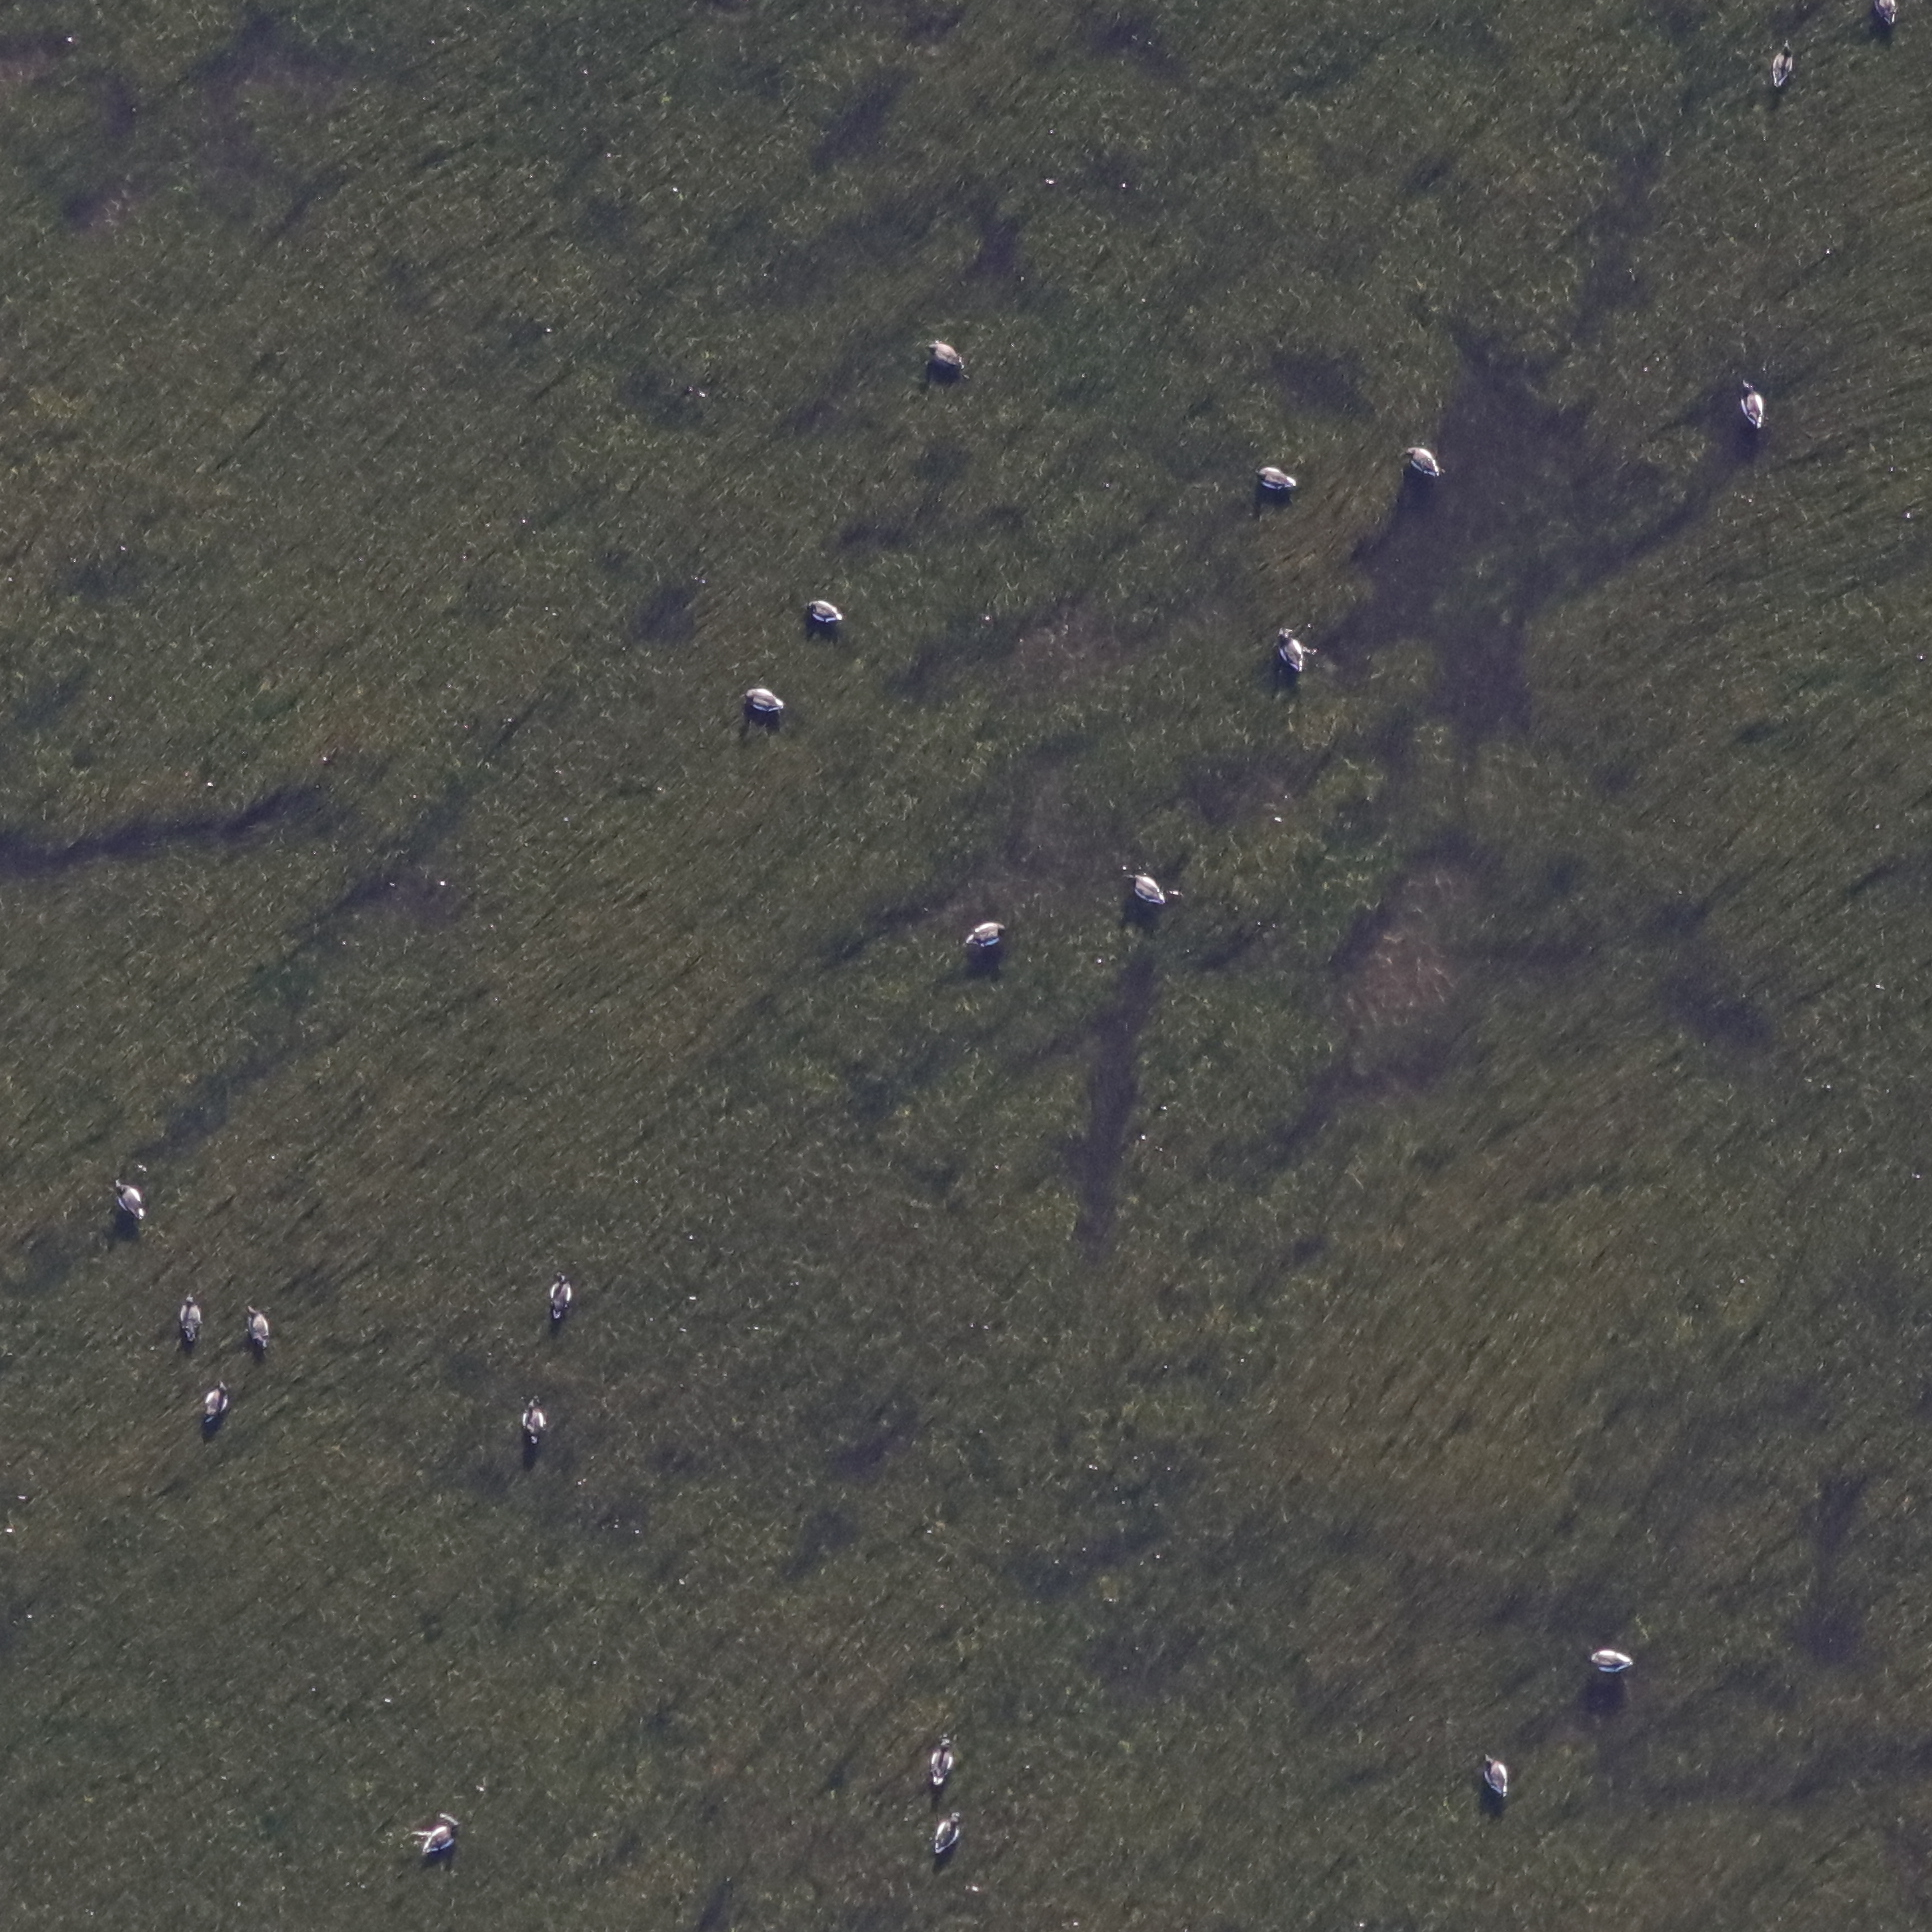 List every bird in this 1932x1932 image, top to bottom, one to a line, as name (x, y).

brant (1885, 4)
brant (1780, 68)
brant (942, 357)
brant (1752, 405)
brant (1424, 460)
brant (1276, 478)
brant (824, 612)
brant (1294, 653)
brant (760, 700)
brant (1149, 889)
brant (987, 935)
brant (130, 1198)
brant (560, 1299)
brant (191, 1317)
brant (260, 1330)
brant (219, 1404)
brant (534, 1421)
brant (1610, 1660)
brant (943, 1762)
brant (1496, 1777)
brant (439, 1837)
brant (946, 1838)